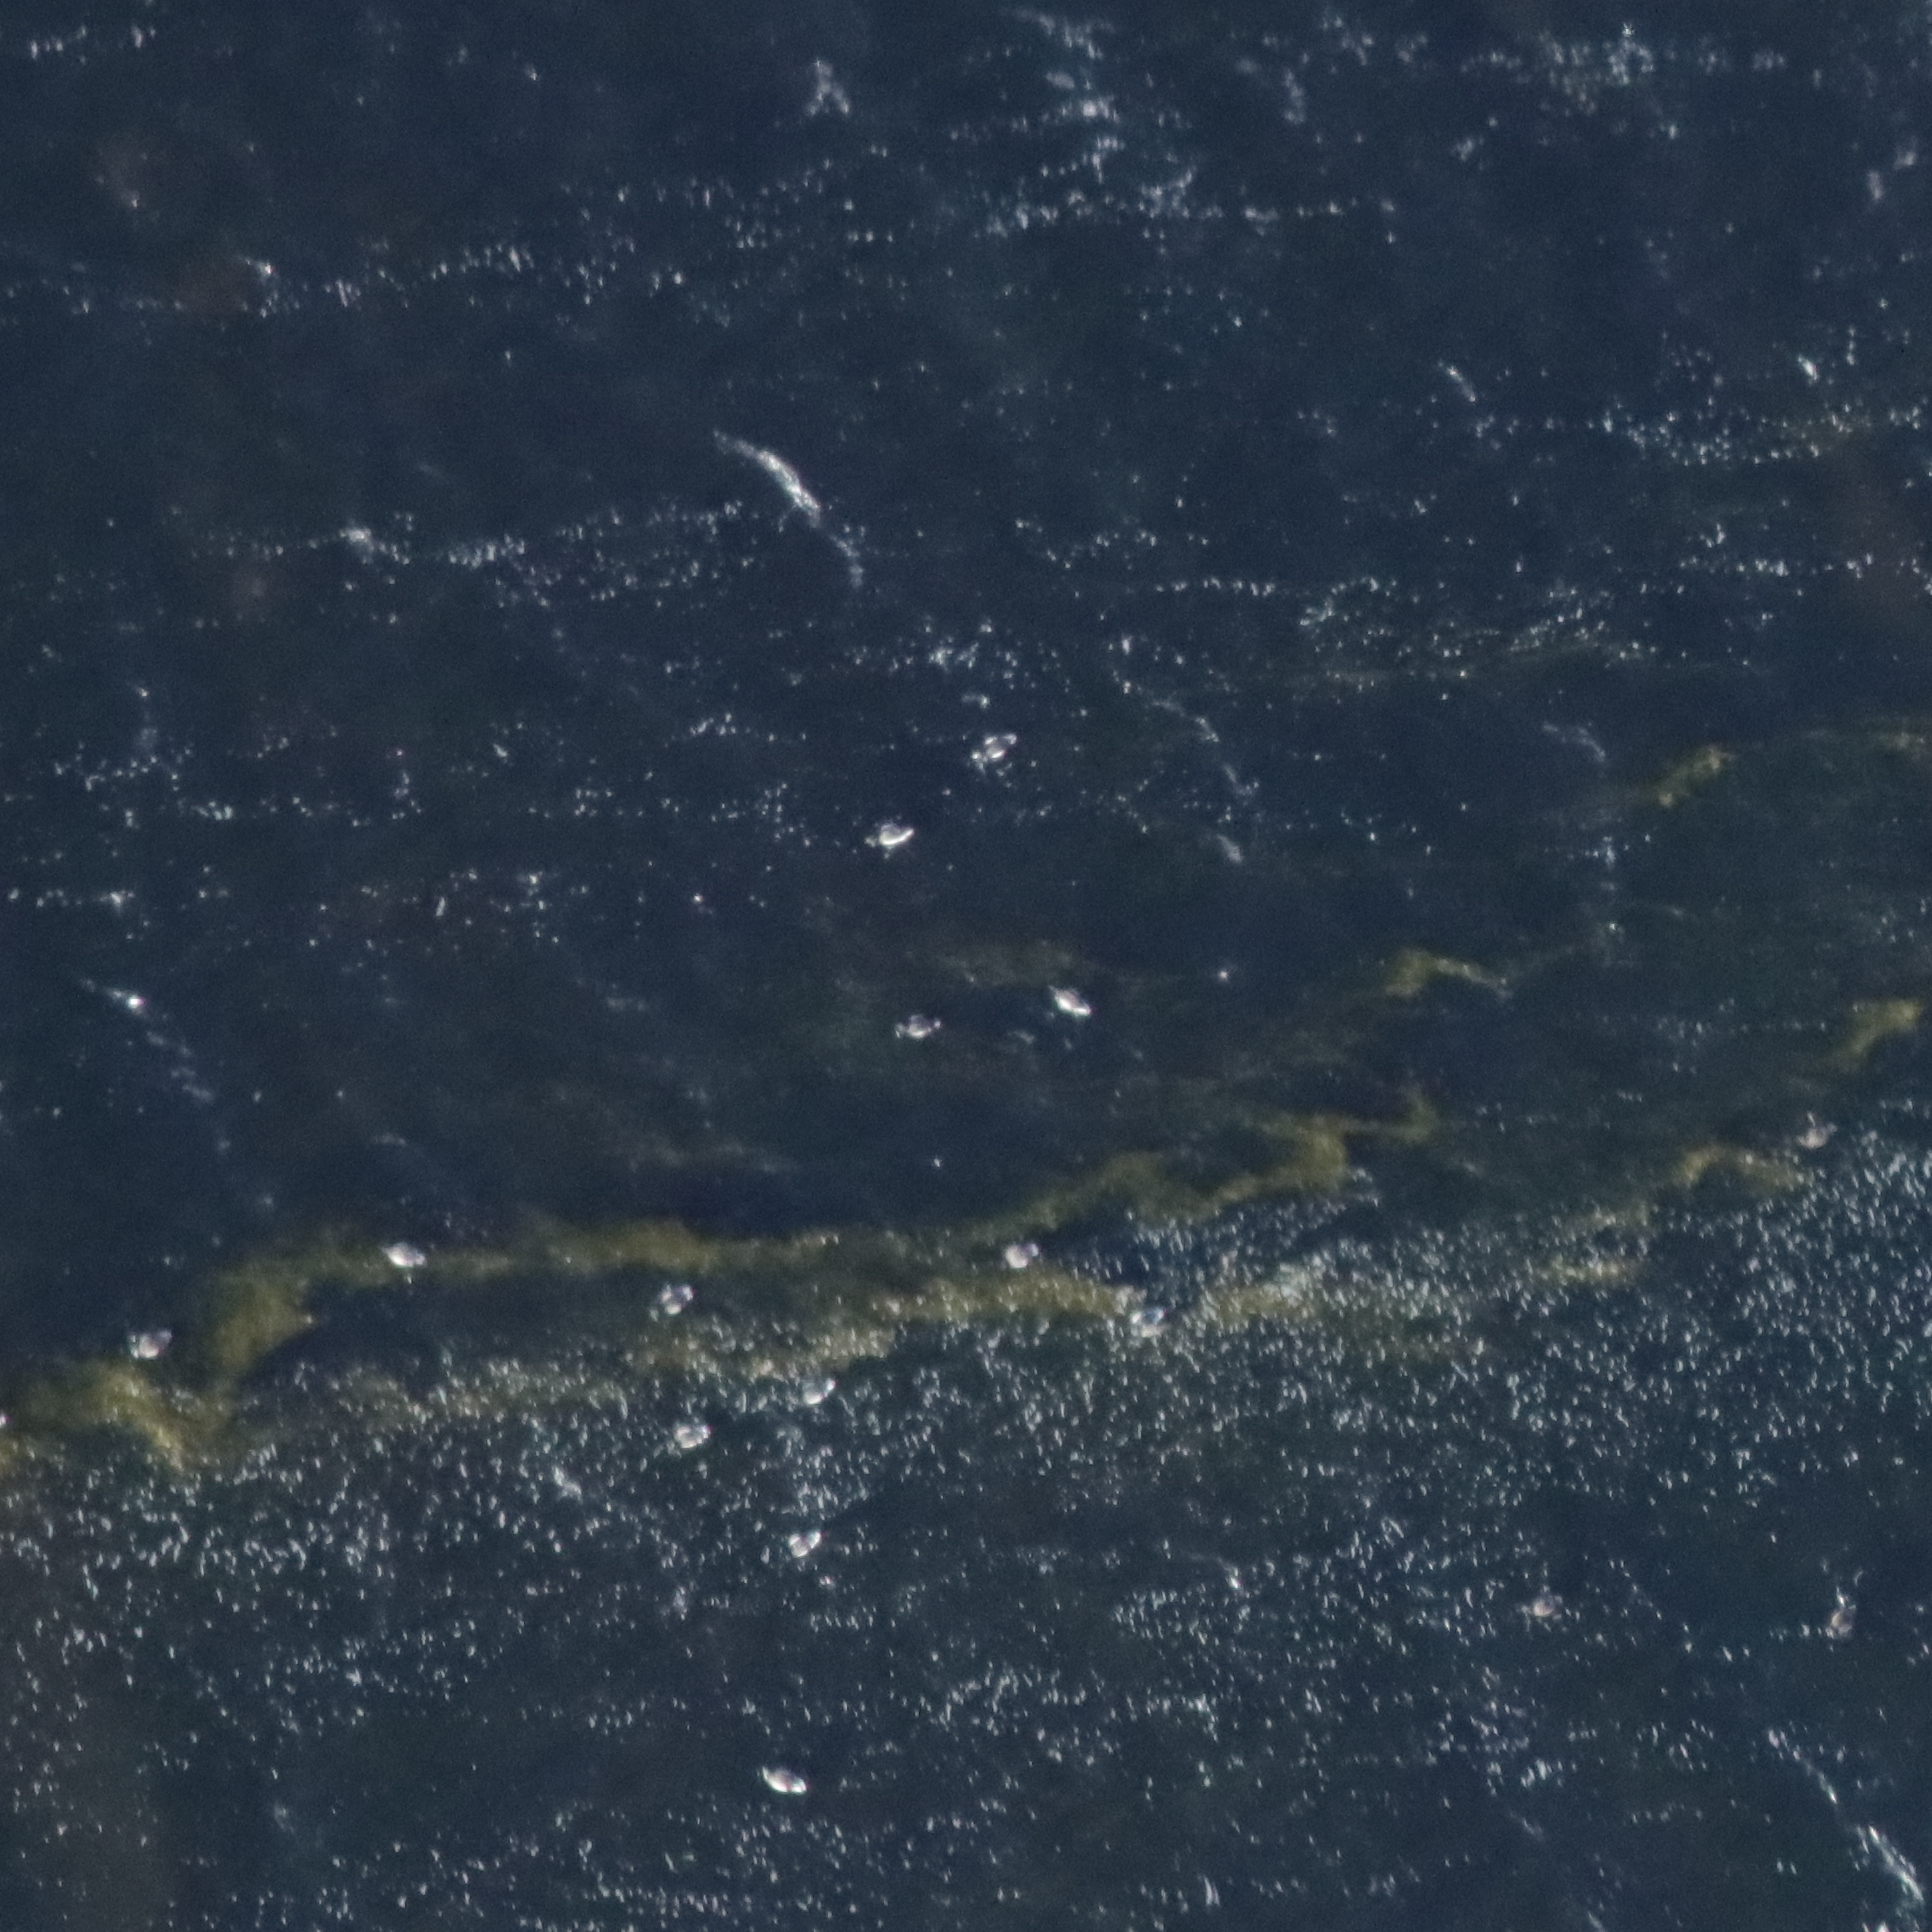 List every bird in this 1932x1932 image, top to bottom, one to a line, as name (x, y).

brant (994, 746)
brant (893, 835)
brant (1068, 1000)
brant (919, 1025)
brant (1814, 1137)
brant (404, 1254)
brant (1020, 1254)
brant (674, 1300)
brant (1144, 1318)
brant (150, 1339)
brant (816, 1393)
brant (682, 1438)
brant (802, 1546)
brant (1544, 1606)
brant (1844, 1620)
brant (781, 1779)